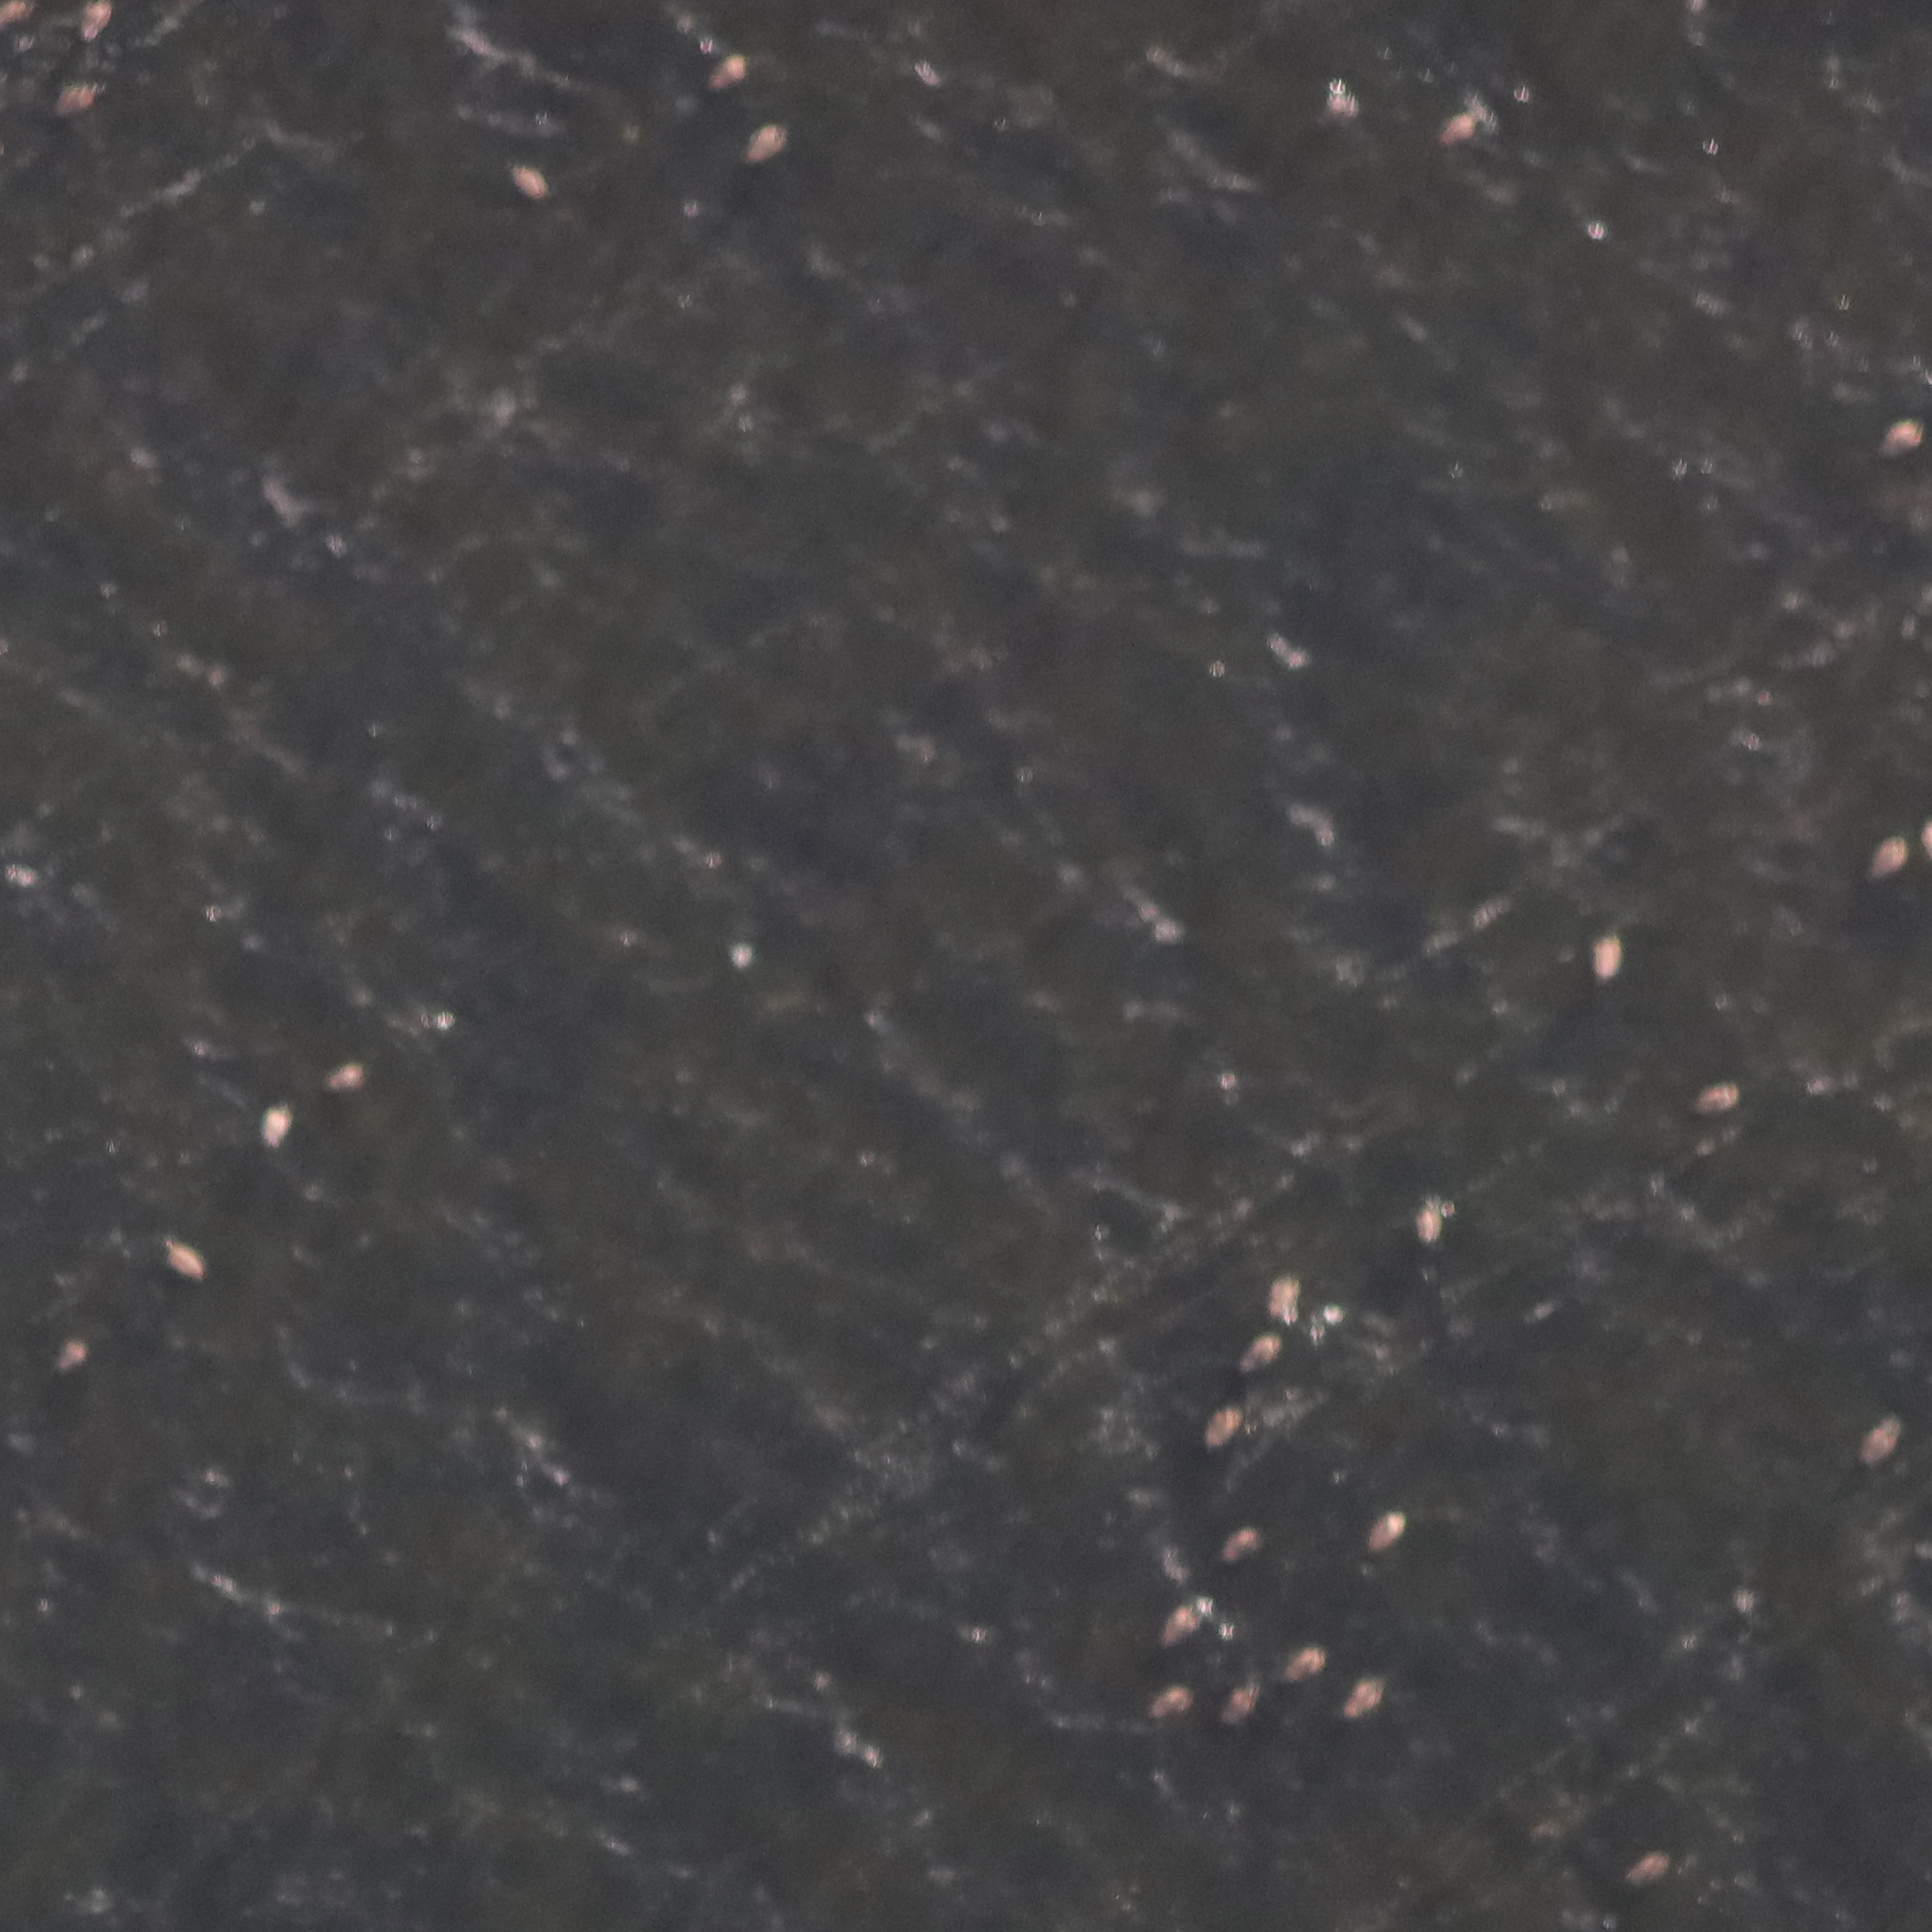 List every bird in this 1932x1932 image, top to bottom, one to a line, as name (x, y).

Canada goose (95, 13)
Canada goose (14, 14)
Canada goose (722, 73)
Canada goose (72, 104)
Canada goose (1459, 129)
Canada goose (766, 144)
Canada goose (530, 188)
Canada goose (1901, 435)
Canada goose (1894, 855)
Canada goose (1607, 957)
Canada goose (347, 1075)
Canada goose (1715, 1101)
Canada goose (277, 1128)
Canada goose (1430, 1233)
Canada goose (189, 1262)
Canada goose (1281, 1292)
Canada goose (1256, 1350)
Canada goose (73, 1356)
Canada goose (1222, 1431)
Canada goose (1870, 1443)
Canada goose (1385, 1539)
Canada goose (1235, 1547)
Canada goose (1175, 1626)
Canada goose (1307, 1663)
Canada goose (1361, 1699)
Canada goose (1168, 1702)
Canada goose (1236, 1705)
Canada goose (1649, 1869)